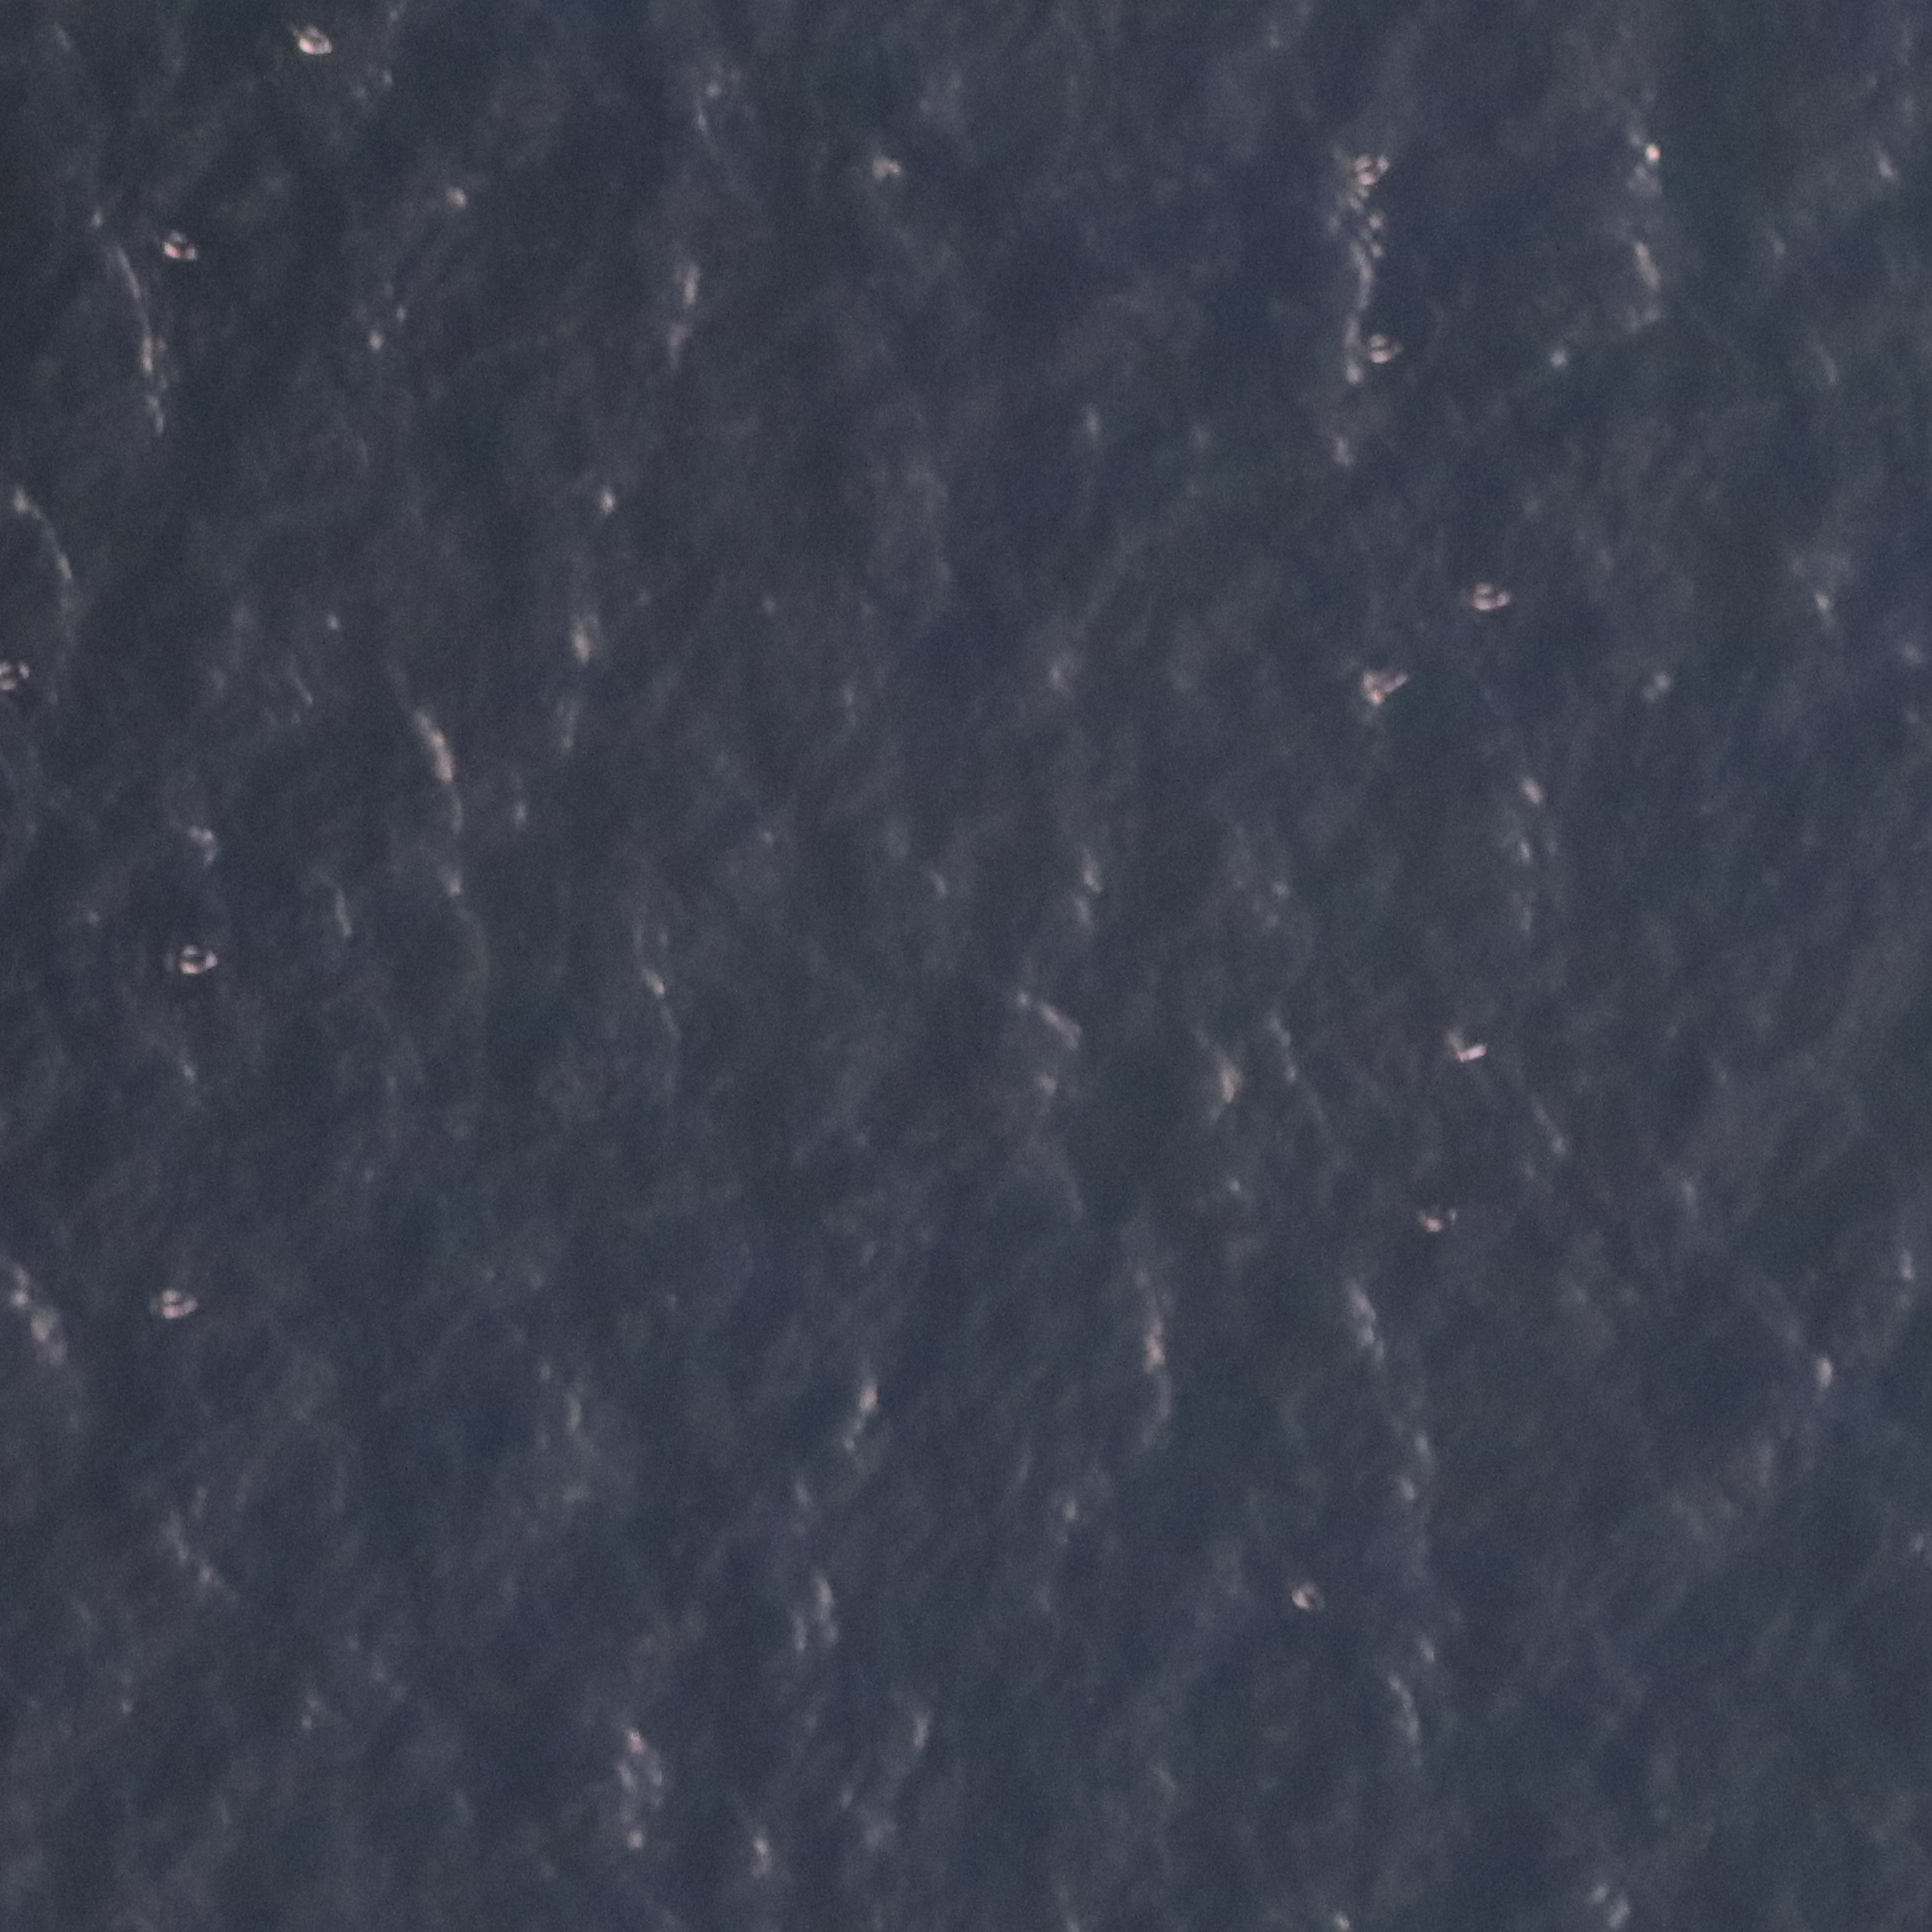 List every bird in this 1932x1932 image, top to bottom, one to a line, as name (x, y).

brant (317, 45)
brant (1369, 166)
brant (179, 249)
brant (1380, 349)
brant (1487, 595)
brant (11, 674)
brant (1385, 679)
brant (192, 957)
brant (1468, 1049)
brant (1437, 1214)
brant (176, 1303)
brant (1308, 1599)